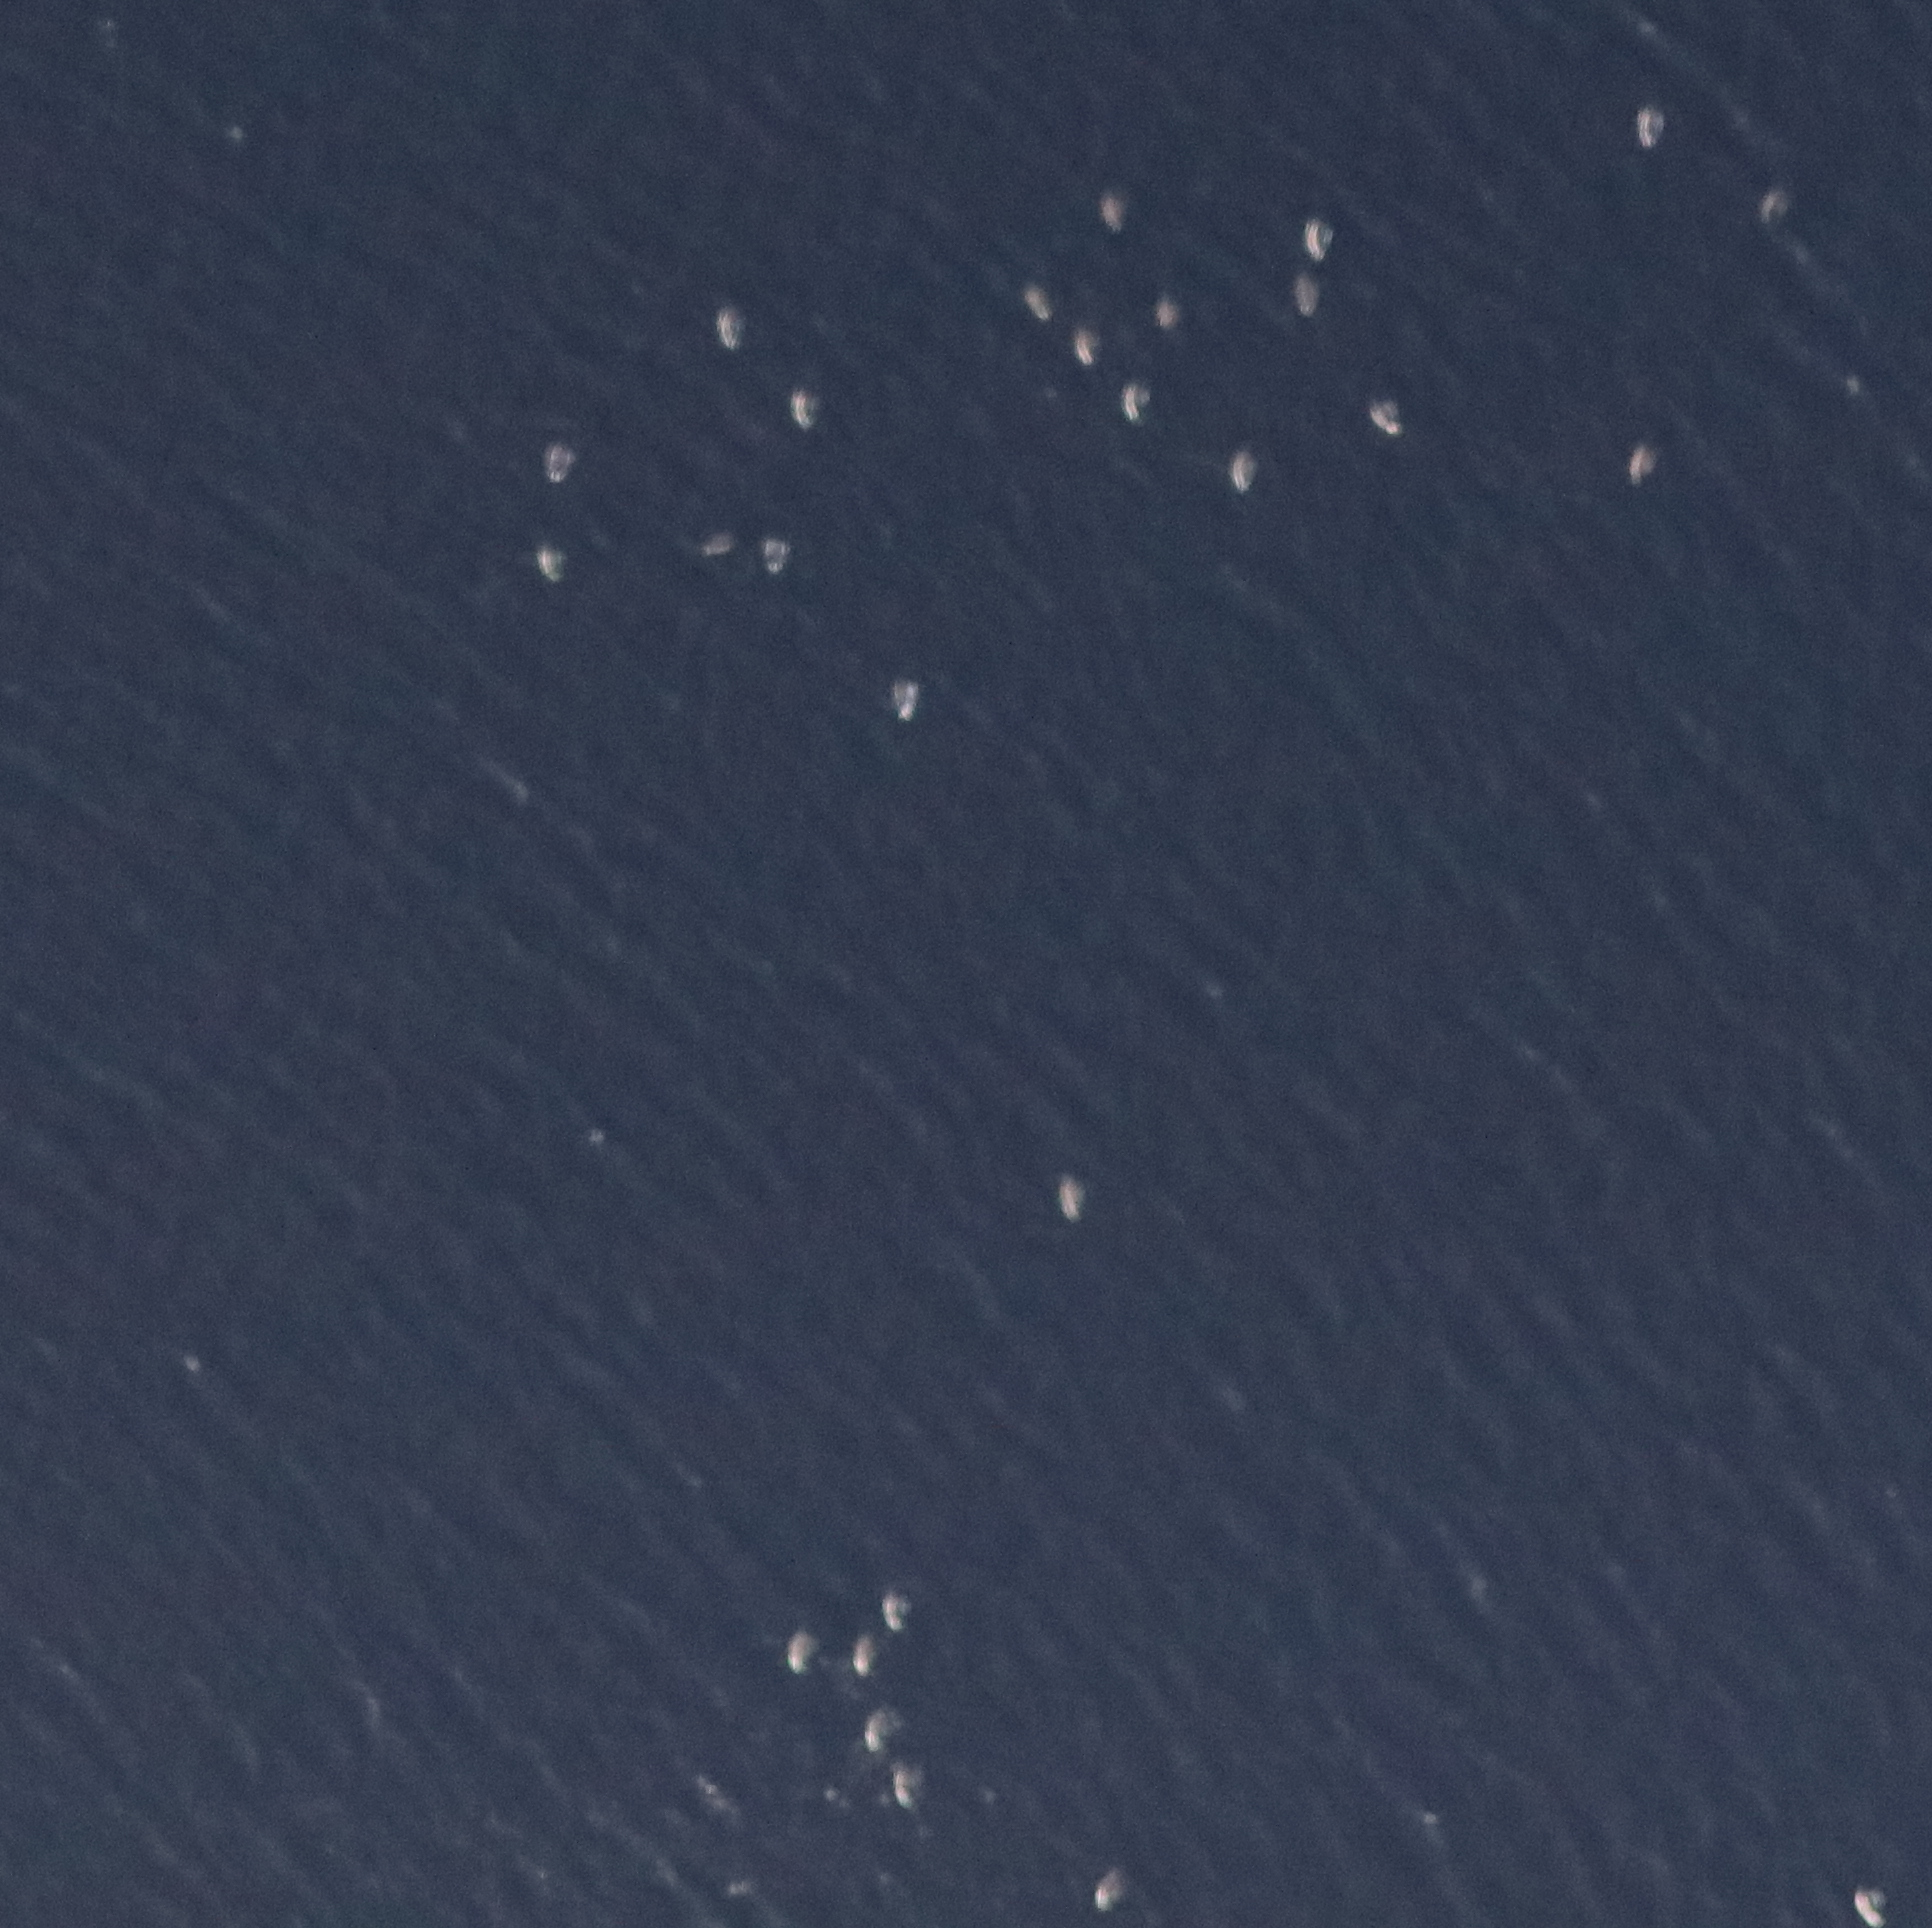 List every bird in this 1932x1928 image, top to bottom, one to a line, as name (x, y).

brant (1648, 126)
brant (1772, 203)
brant (1109, 210)
brant (1323, 237)
brant (1311, 295)
brant (1037, 296)
brant (1166, 312)
brant (730, 327)
brant (1091, 349)
brant (1134, 402)
brant (809, 411)
brant (1387, 416)
brant (557, 459)
brant (1645, 461)
brant (1243, 466)
brant (721, 543)
brant (778, 556)
brant (550, 560)
brant (900, 695)
brant (1075, 1198)
brant (897, 1609)
brant (805, 1650)
brant (868, 1652)
brant (880, 1730)
brant (909, 1782)
brant (1111, 1893)
brant (1874, 1900)